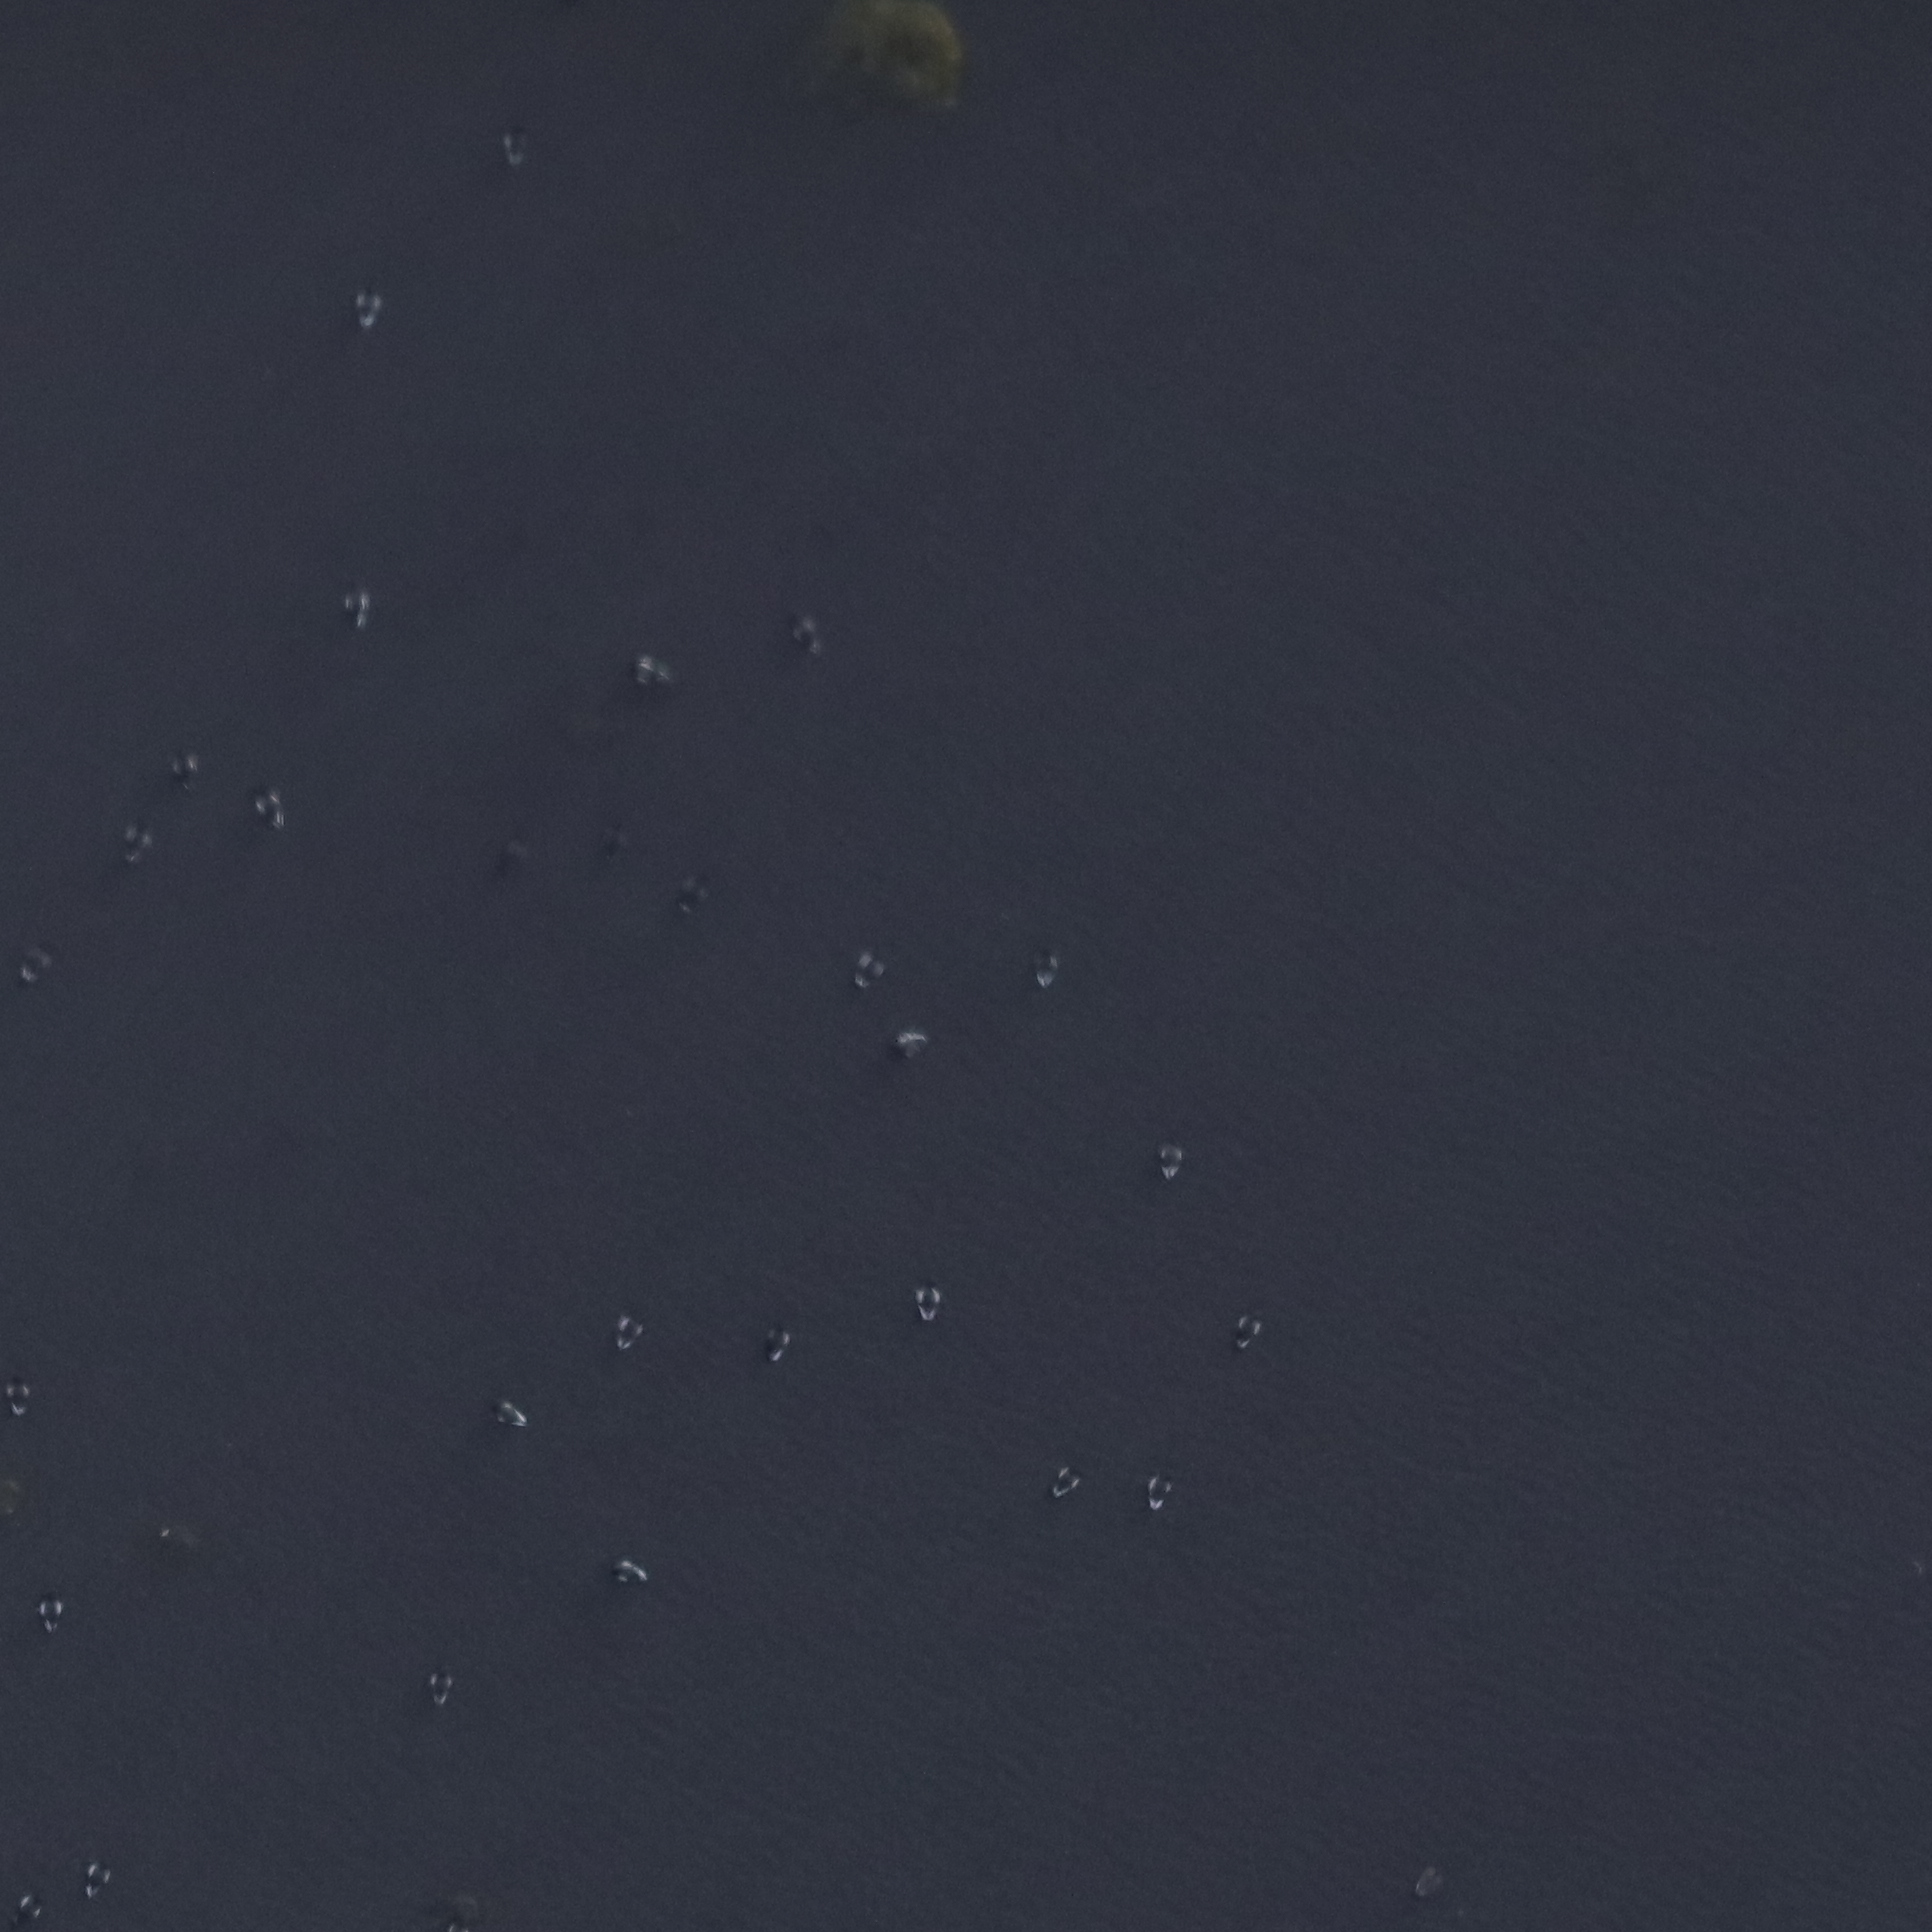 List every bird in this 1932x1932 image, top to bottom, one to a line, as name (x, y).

brant (515, 141)
brant (373, 301)
brant (356, 614)
brant (800, 633)
brant (636, 669)
brant (187, 772)
brant (274, 813)
brant (609, 837)
brant (138, 844)
brant (513, 846)
brant (699, 887)
brant (1048, 962)
brant (32, 964)
brant (867, 971)
brant (913, 1040)
brant (1169, 1158)
brant (929, 1301)
brant (1248, 1330)
brant (629, 1331)
brant (779, 1342)
brant (19, 1399)
brant (508, 1411)
brant (1066, 1479)
brant (1160, 1491)
brant (624, 1571)
brant (54, 1613)
brant (438, 1687)
brant (98, 1873)
brant (1429, 1882)
brant (24, 1911)